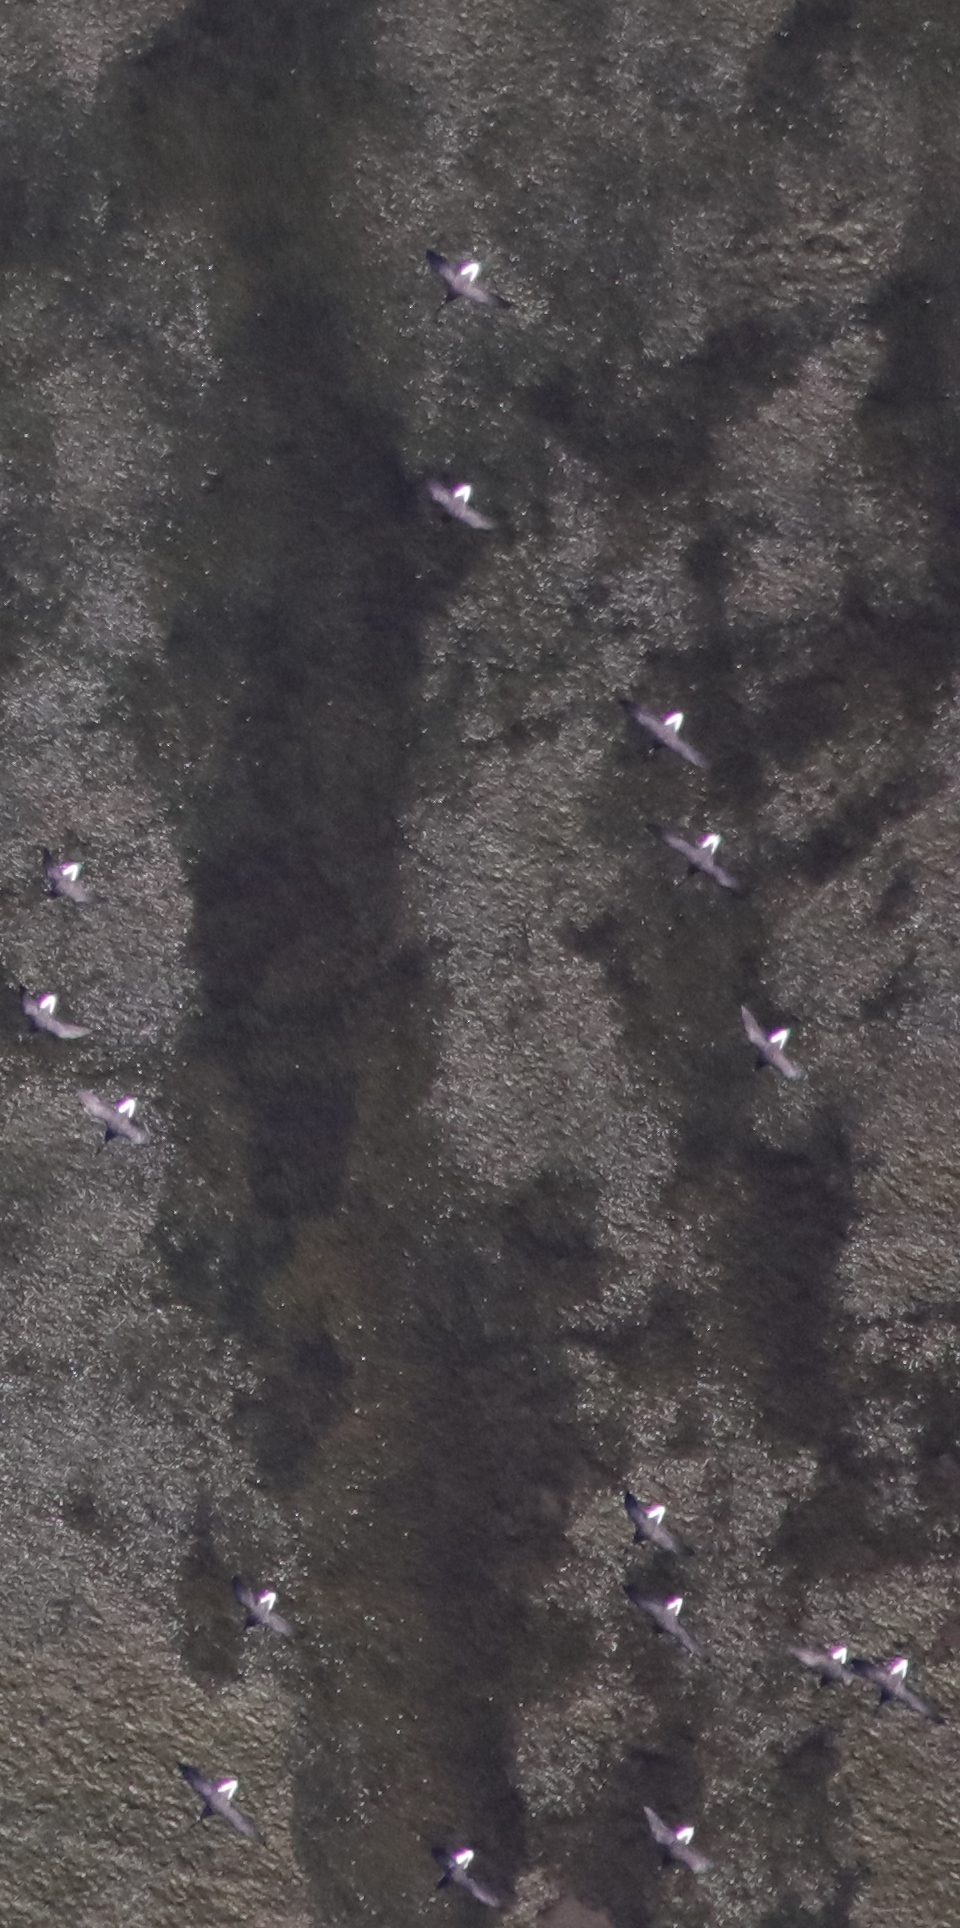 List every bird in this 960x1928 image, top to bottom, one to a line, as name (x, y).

brant (465, 270)
brant (453, 512)
brant (671, 728)
brant (701, 861)
brant (61, 881)
brant (51, 1019)
brant (772, 1047)
brant (111, 1127)
brant (649, 1526)
brant (262, 1607)
brant (671, 1614)
brant (829, 1667)
brant (892, 1679)
brant (217, 1795)
brant (676, 1850)
brant (453, 1868)